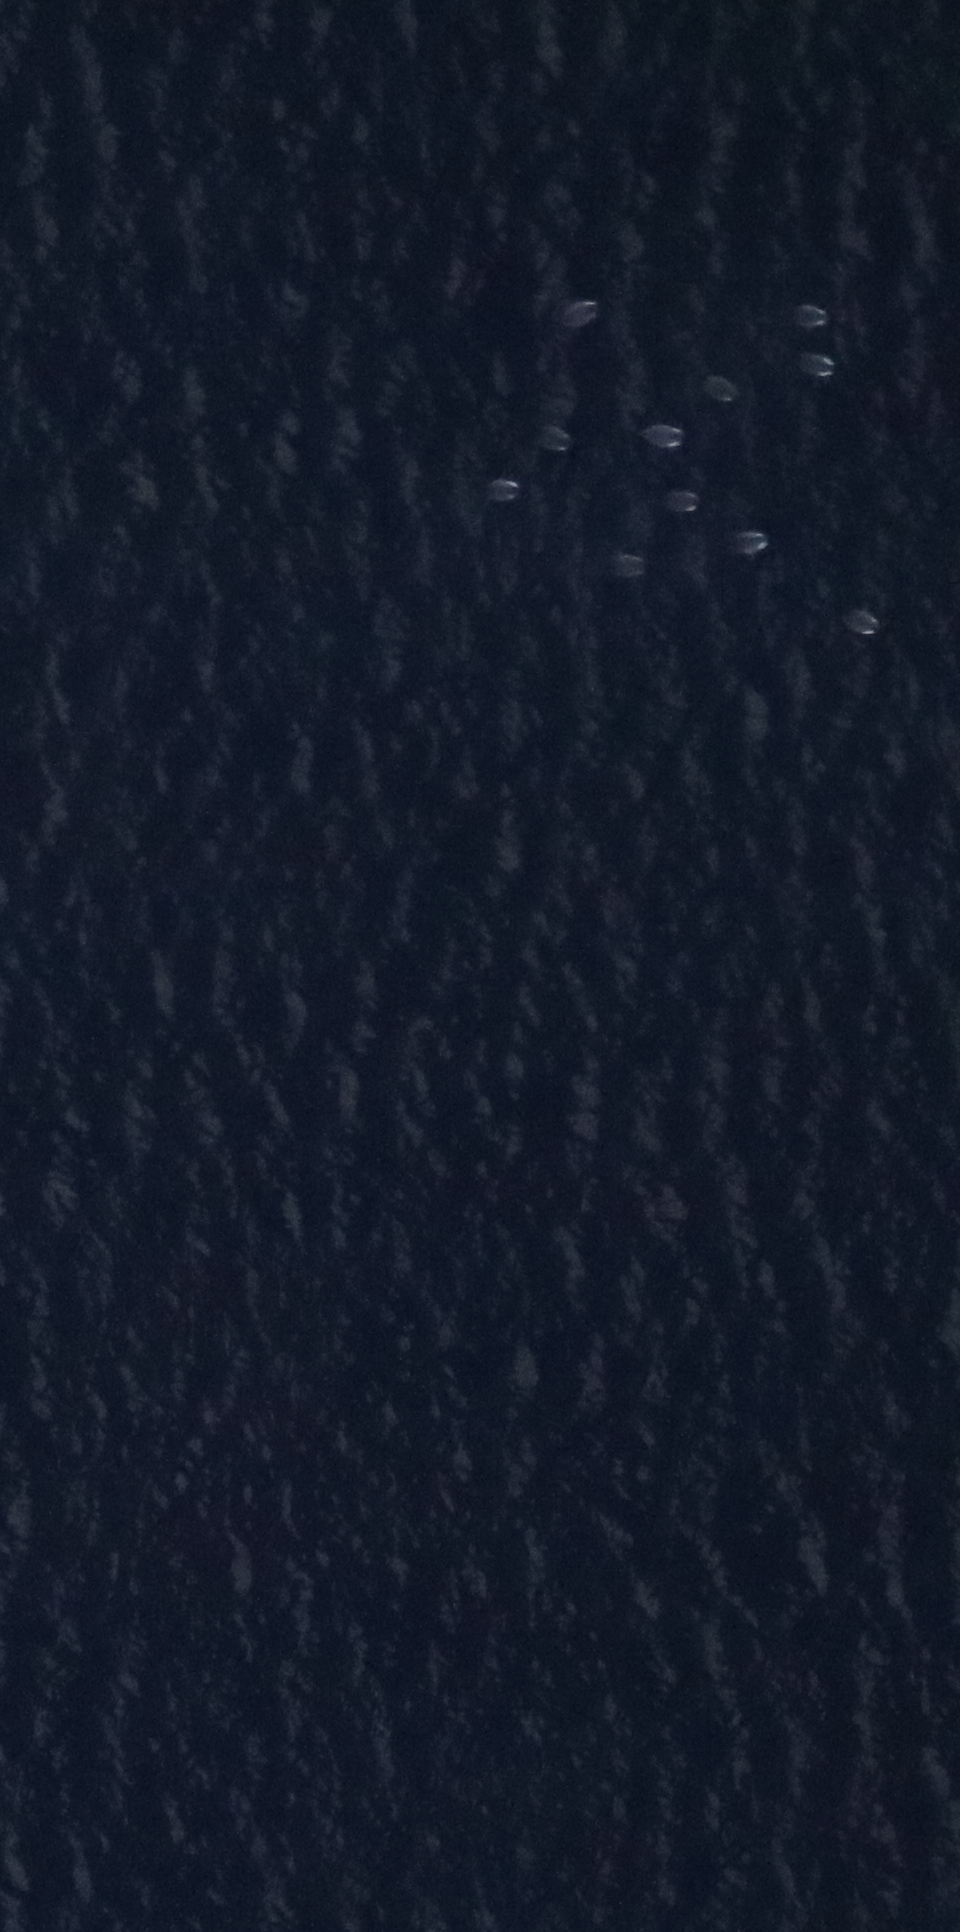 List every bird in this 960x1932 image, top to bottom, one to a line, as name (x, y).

Canada goose (579, 314)
Canada goose (808, 315)
Canada goose (816, 364)
Canada goose (719, 385)
Canada goose (661, 434)
Canada goose (553, 435)
Canada goose (502, 490)
Canada goose (682, 499)
Canada goose (750, 541)
Canada goose (621, 564)
Canada goose (861, 621)